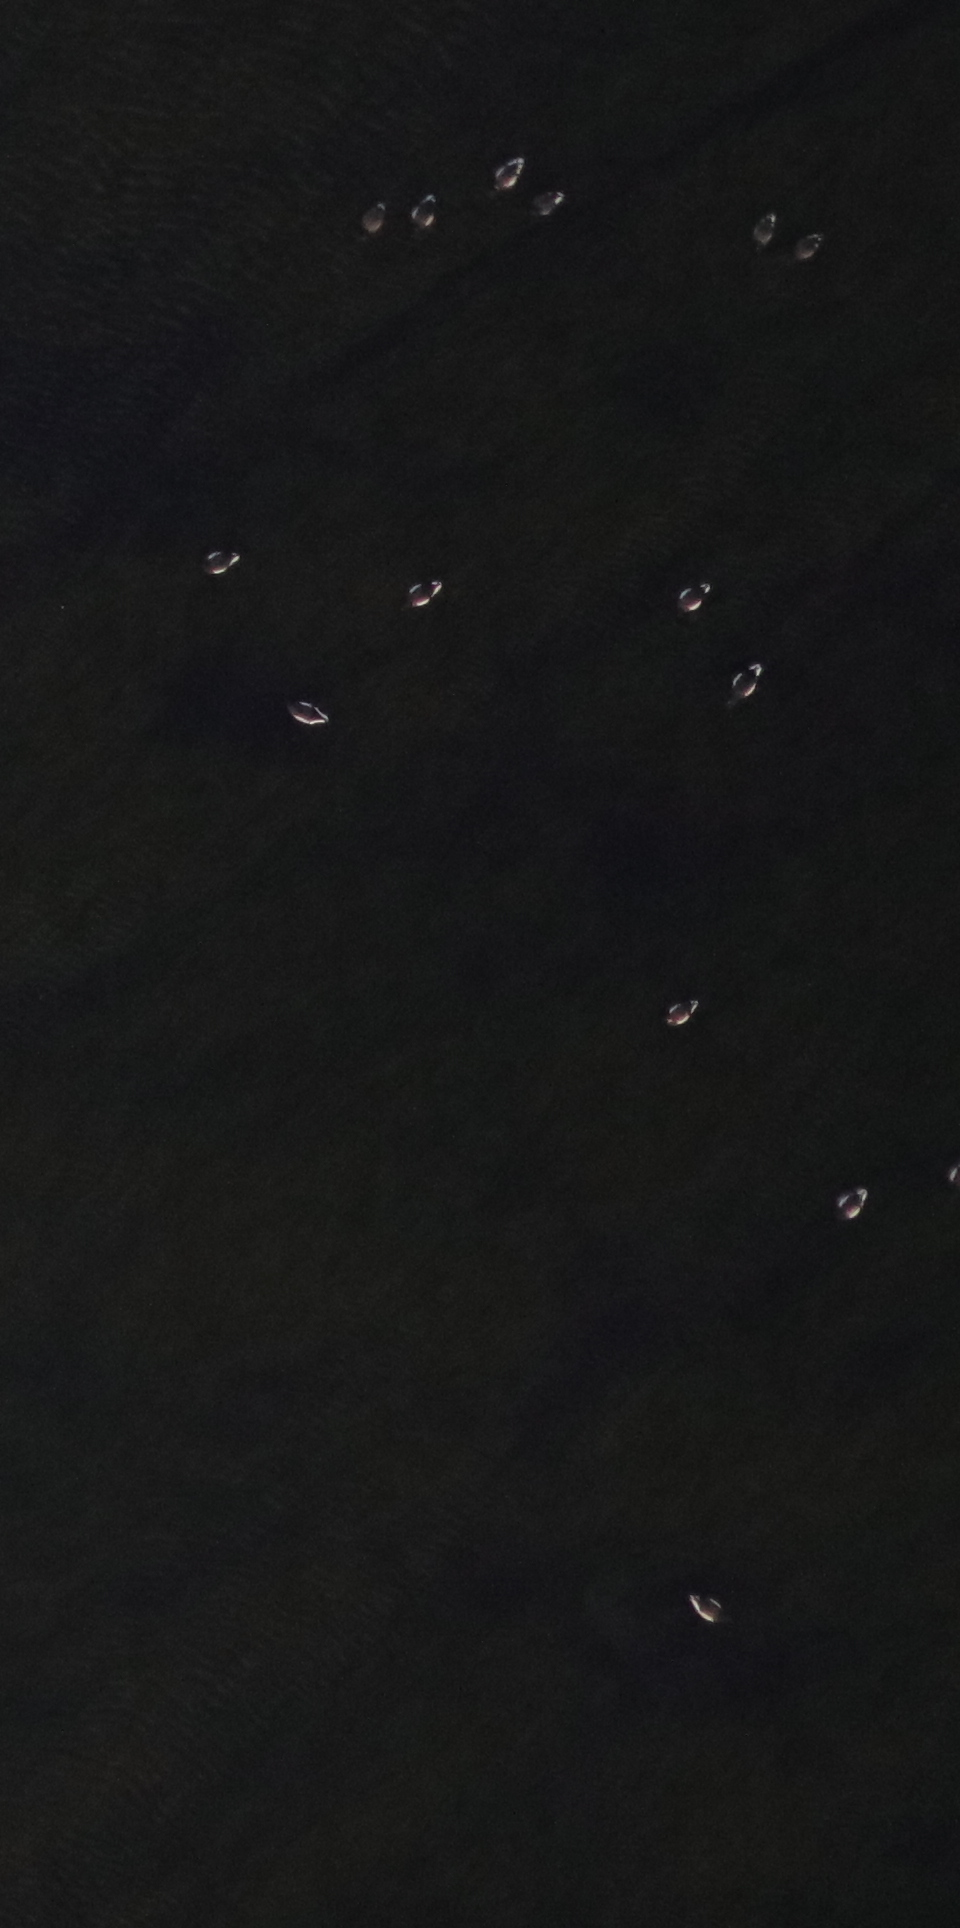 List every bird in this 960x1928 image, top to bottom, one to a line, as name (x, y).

brant (507, 176)
brant (550, 199)
brant (425, 213)
brant (372, 217)
brant (765, 230)
brant (810, 245)
brant (222, 561)
brant (423, 594)
brant (693, 597)
brant (745, 683)
brant (304, 711)
brant (682, 1011)
brant (852, 1204)
brant (709, 1607)